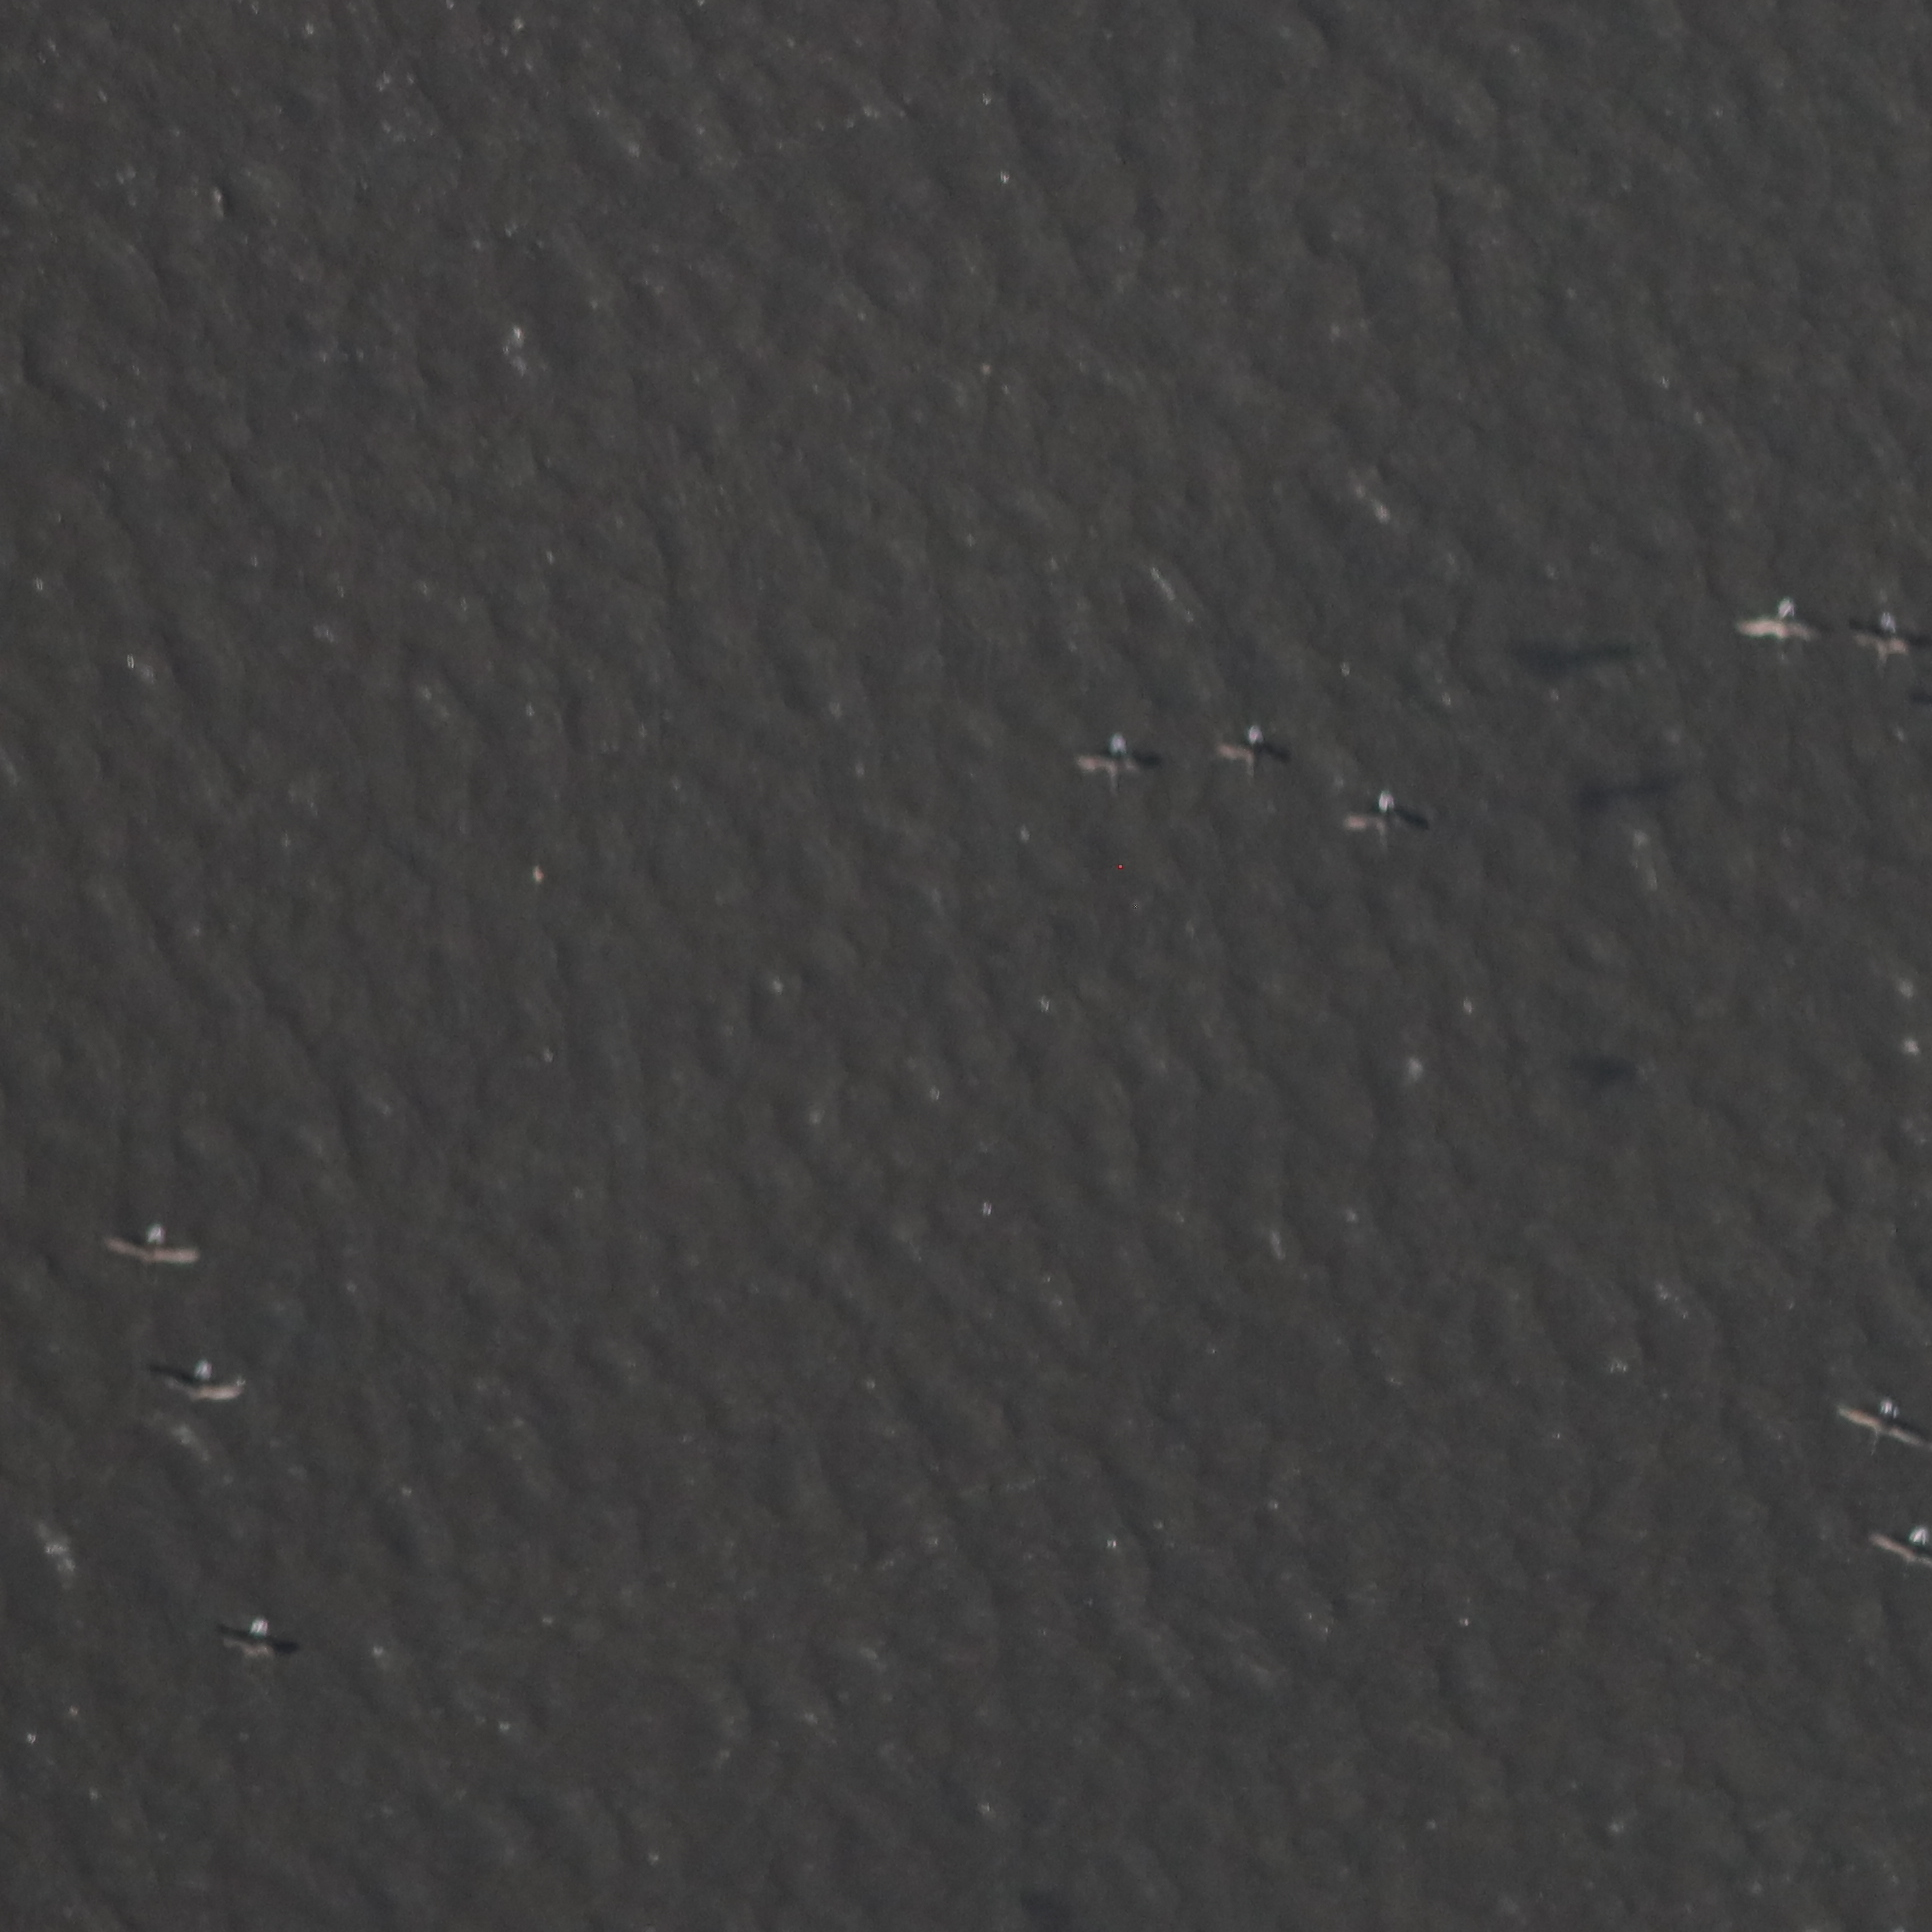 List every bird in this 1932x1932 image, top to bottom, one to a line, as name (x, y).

brant (1779, 633)
brant (1887, 639)
brant (1253, 745)
brant (1117, 761)
brant (1384, 816)
brant (151, 1252)
brant (196, 1386)
brant (1880, 1423)
brant (1916, 1551)
brant (251, 1646)